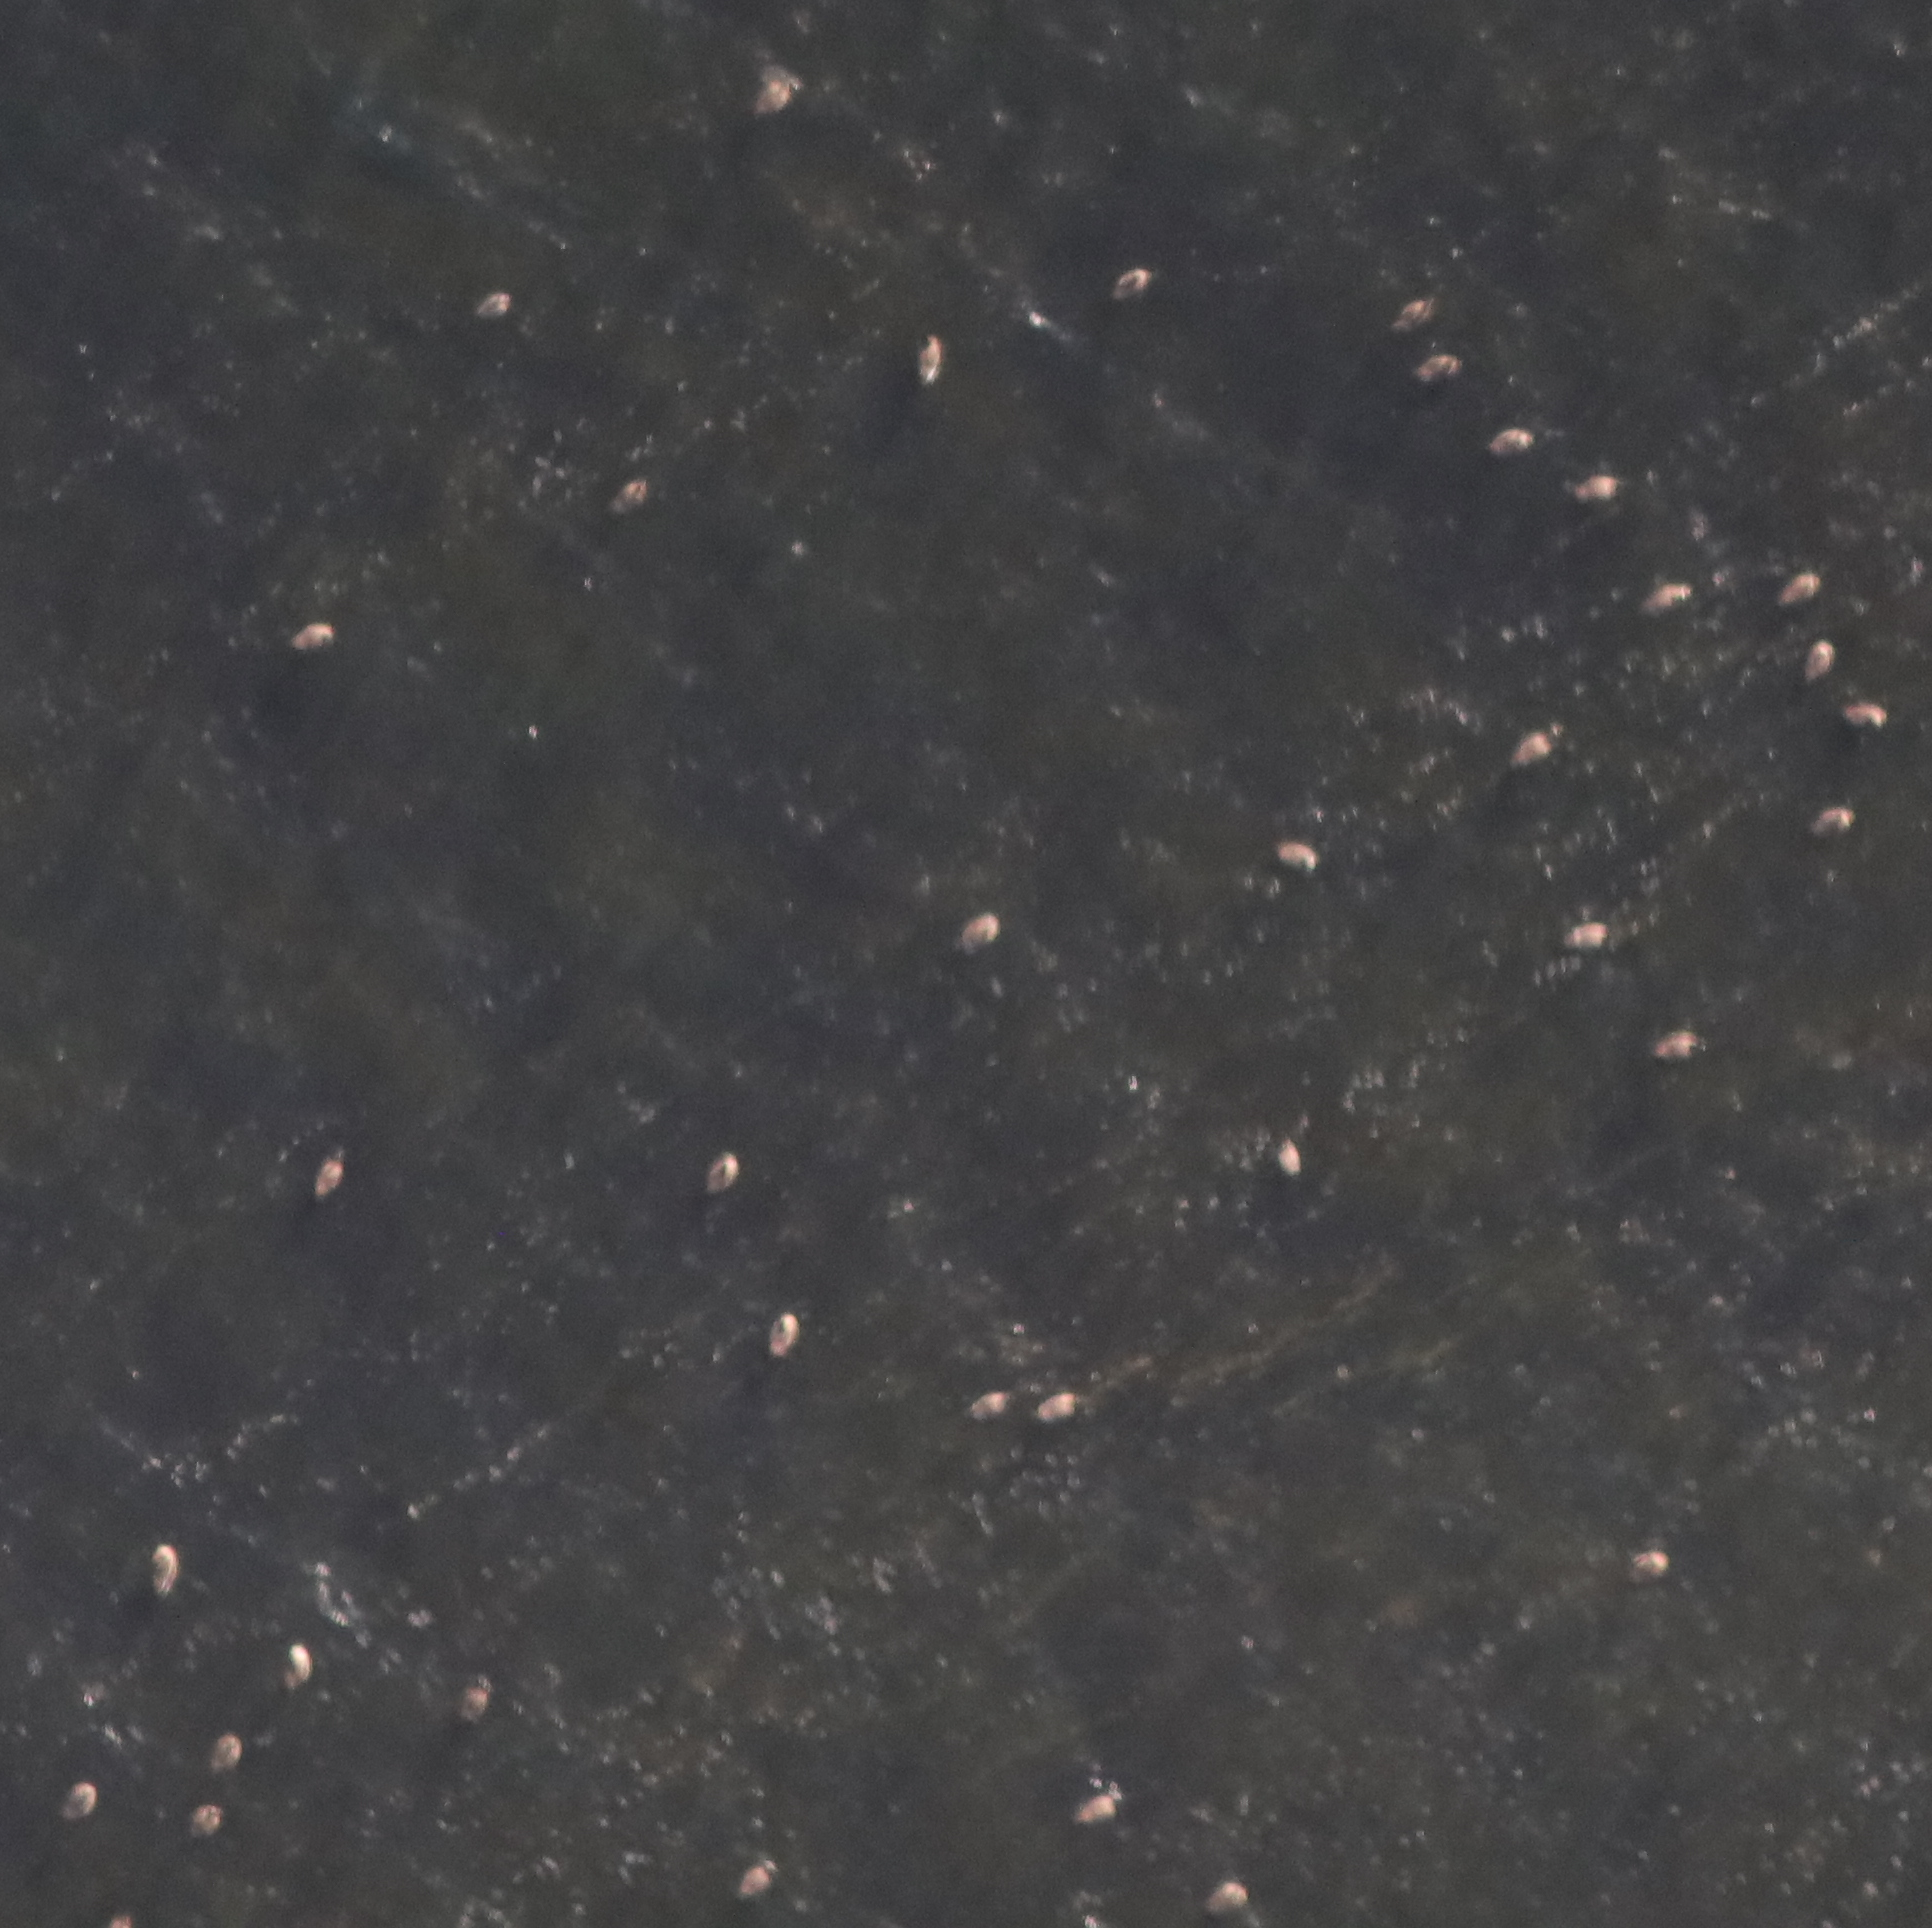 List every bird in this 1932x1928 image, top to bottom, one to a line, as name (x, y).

Canada goose (776, 95)
Canada goose (1130, 281)
Canada goose (497, 302)
Canada goose (1417, 317)
Canada goose (928, 362)
Canada goose (1438, 365)
Canada goose (1504, 439)
Canada goose (634, 493)
Canada goose (1599, 493)
Canada goose (1797, 593)
Canada goose (1666, 598)
Canada goose (308, 638)
Canada goose (1821, 659)
Canada goose (1868, 722)
Canada goose (1538, 751)
Canada goose (1834, 819)
Canada goose (1300, 853)
Canada goose (975, 932)
Canada goose (1588, 937)
Canada goose (1680, 1047)
Canada goose (1292, 1163)
Canada goose (332, 1170)
Canada goose (718, 1173)
Canada goose (785, 1333)
Canada goose (990, 1401)
Canada goose (1058, 1409)
Canada goose (162, 1566)
Canada goose (1648, 1568)
Canada goose (300, 1663)
Canada goose (477, 1695)
Canada goose (224, 1750)
Canada goose (77, 1804)
Canada goose (1092, 1810)
Canada goose (206, 1818)
Canada goose (755, 1881)
Canada goose (1224, 1899)